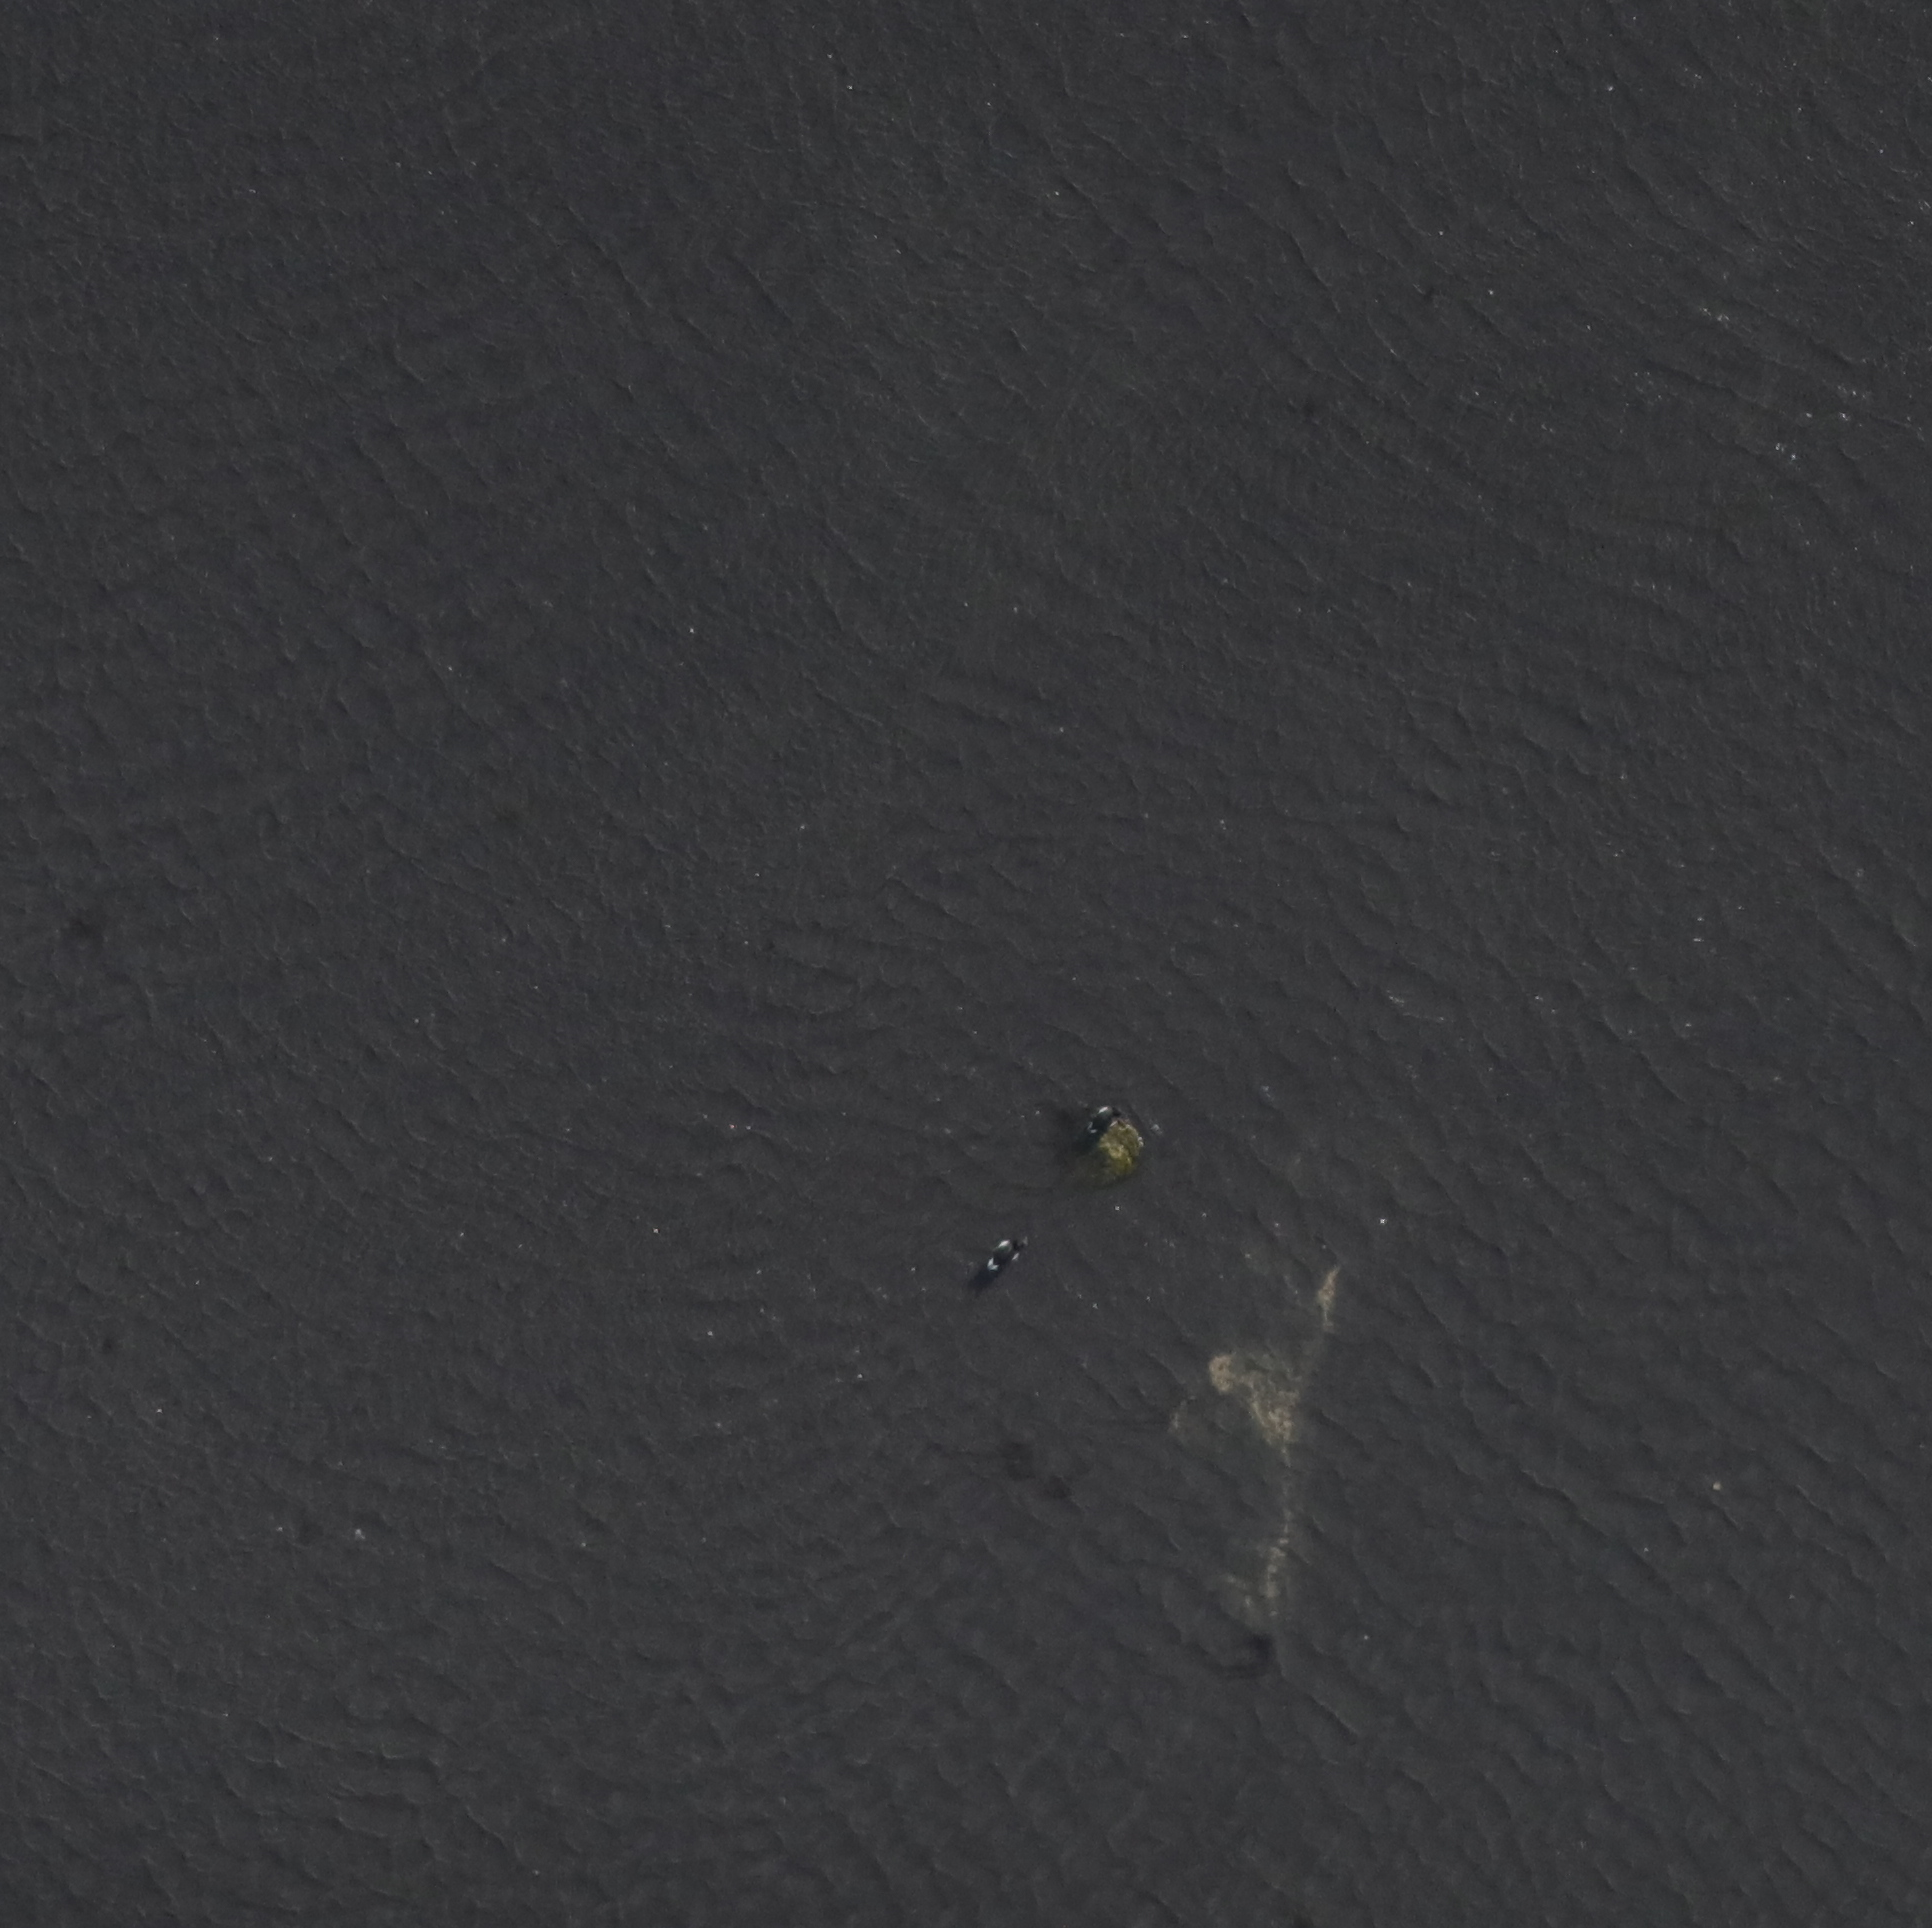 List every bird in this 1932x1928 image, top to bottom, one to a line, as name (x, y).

brant (1103, 1120)
brant (1008, 1255)